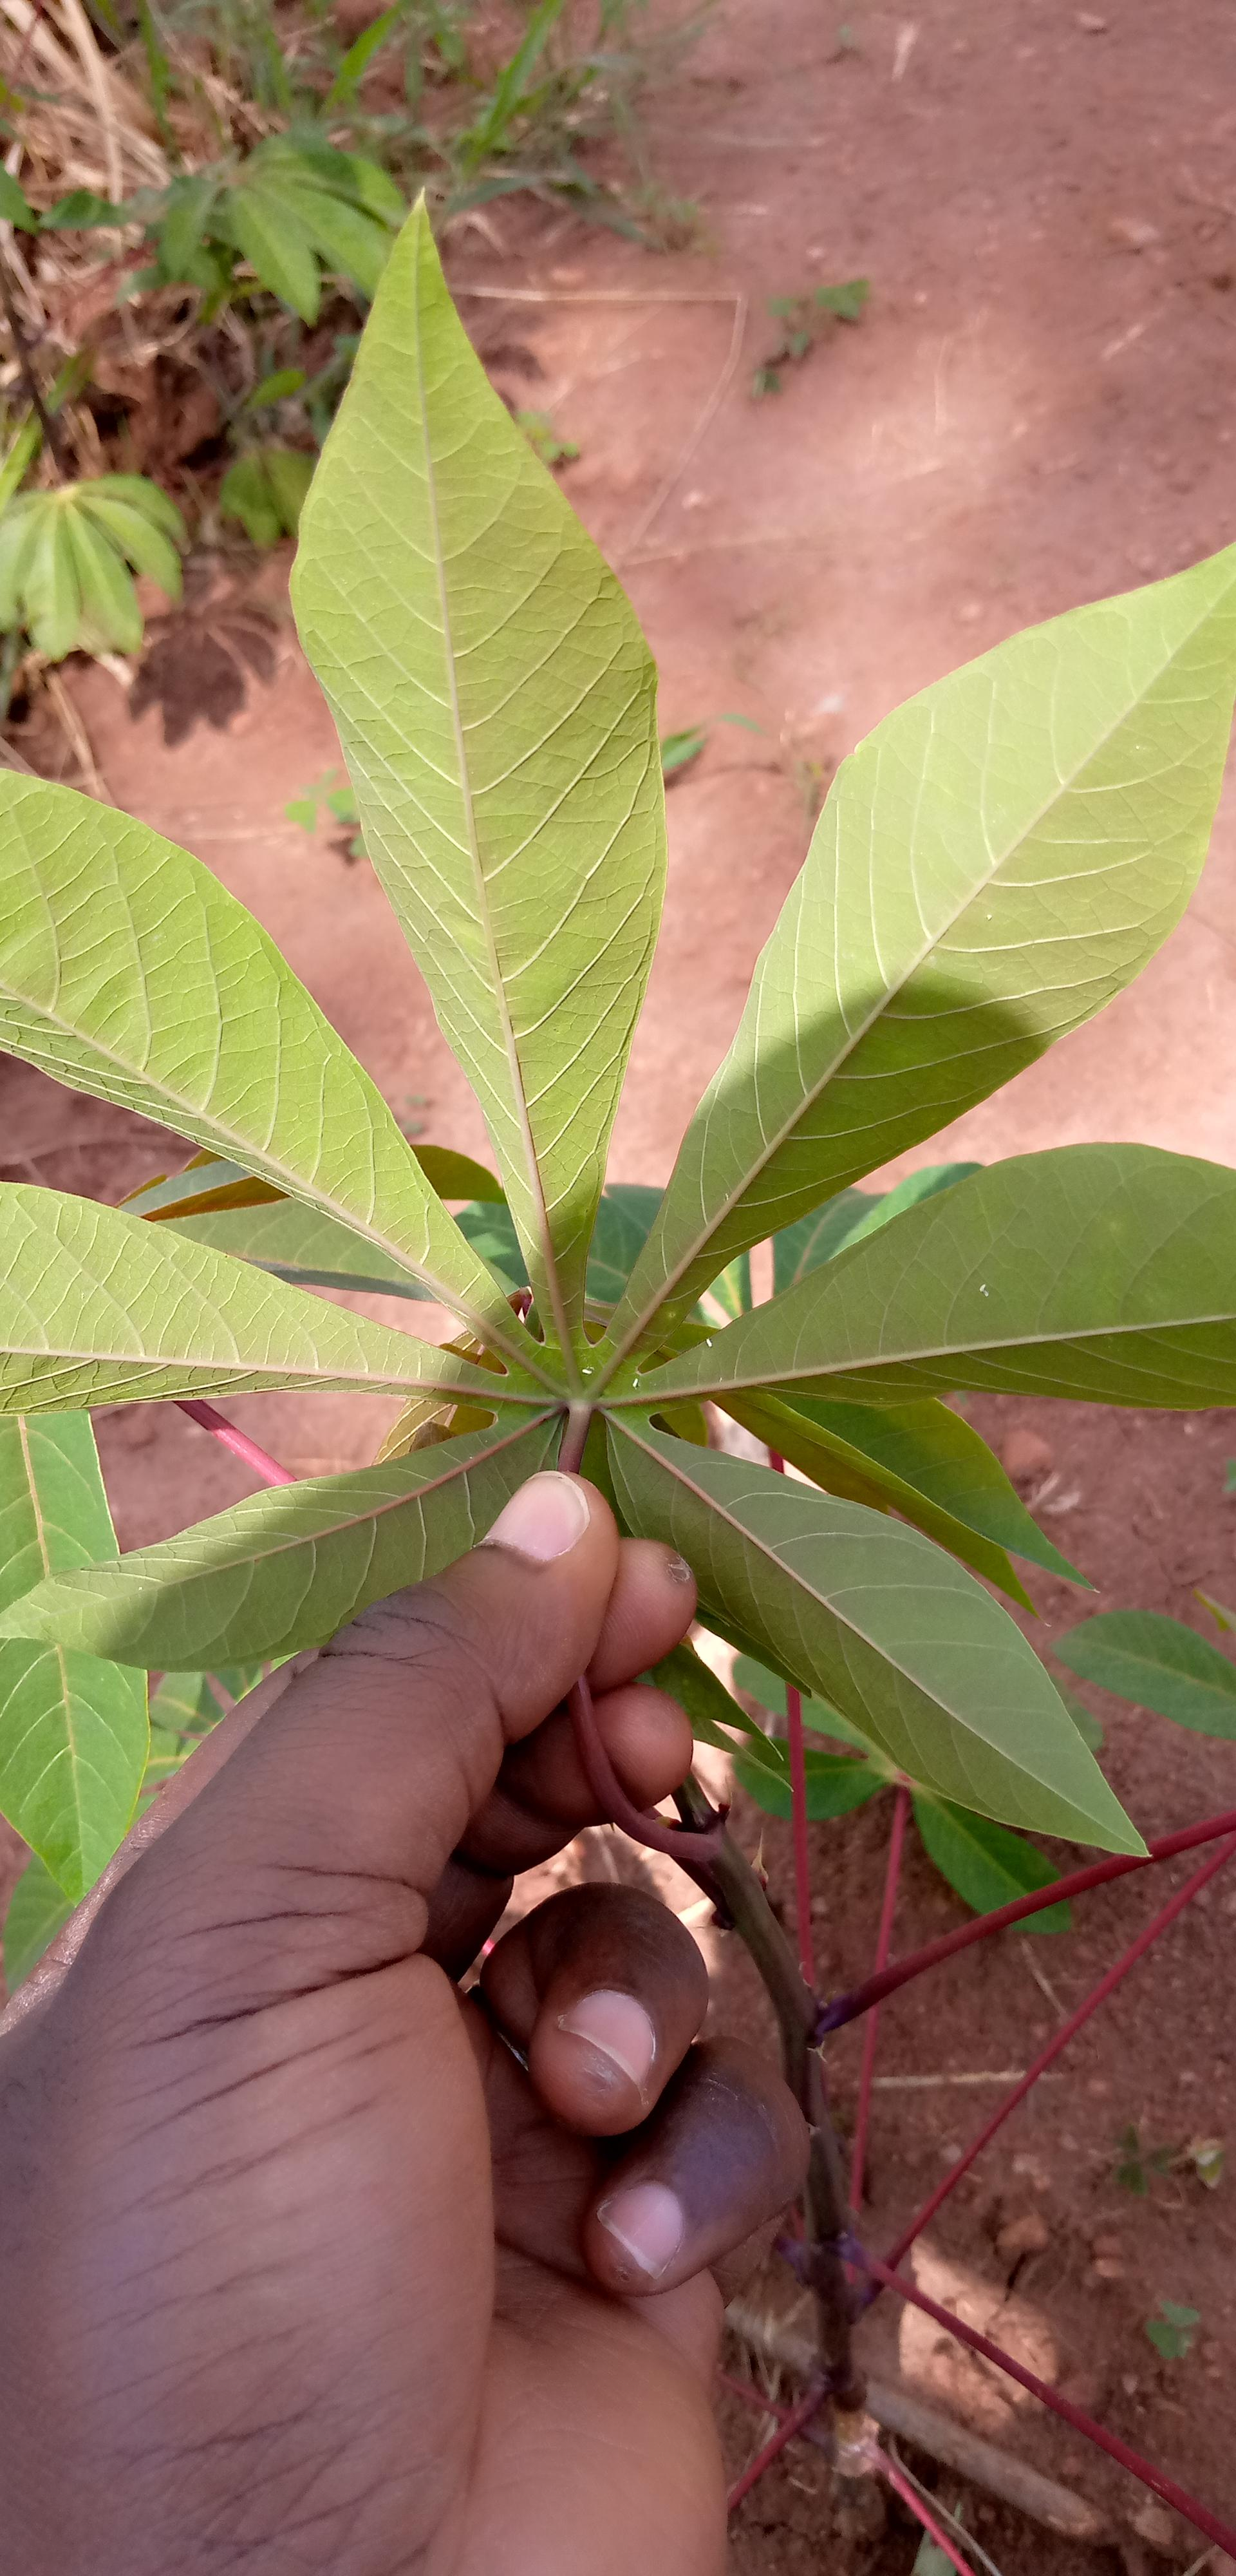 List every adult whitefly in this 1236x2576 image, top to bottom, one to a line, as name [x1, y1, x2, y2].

whitefly [975, 1283, 996, 1300]
whitefly [699, 1334, 715, 1352]
whitefly [581, 1359, 597, 1382]
whitefly [632, 1373, 645, 1391]
whitefly [136, 1585, 148, 1593]